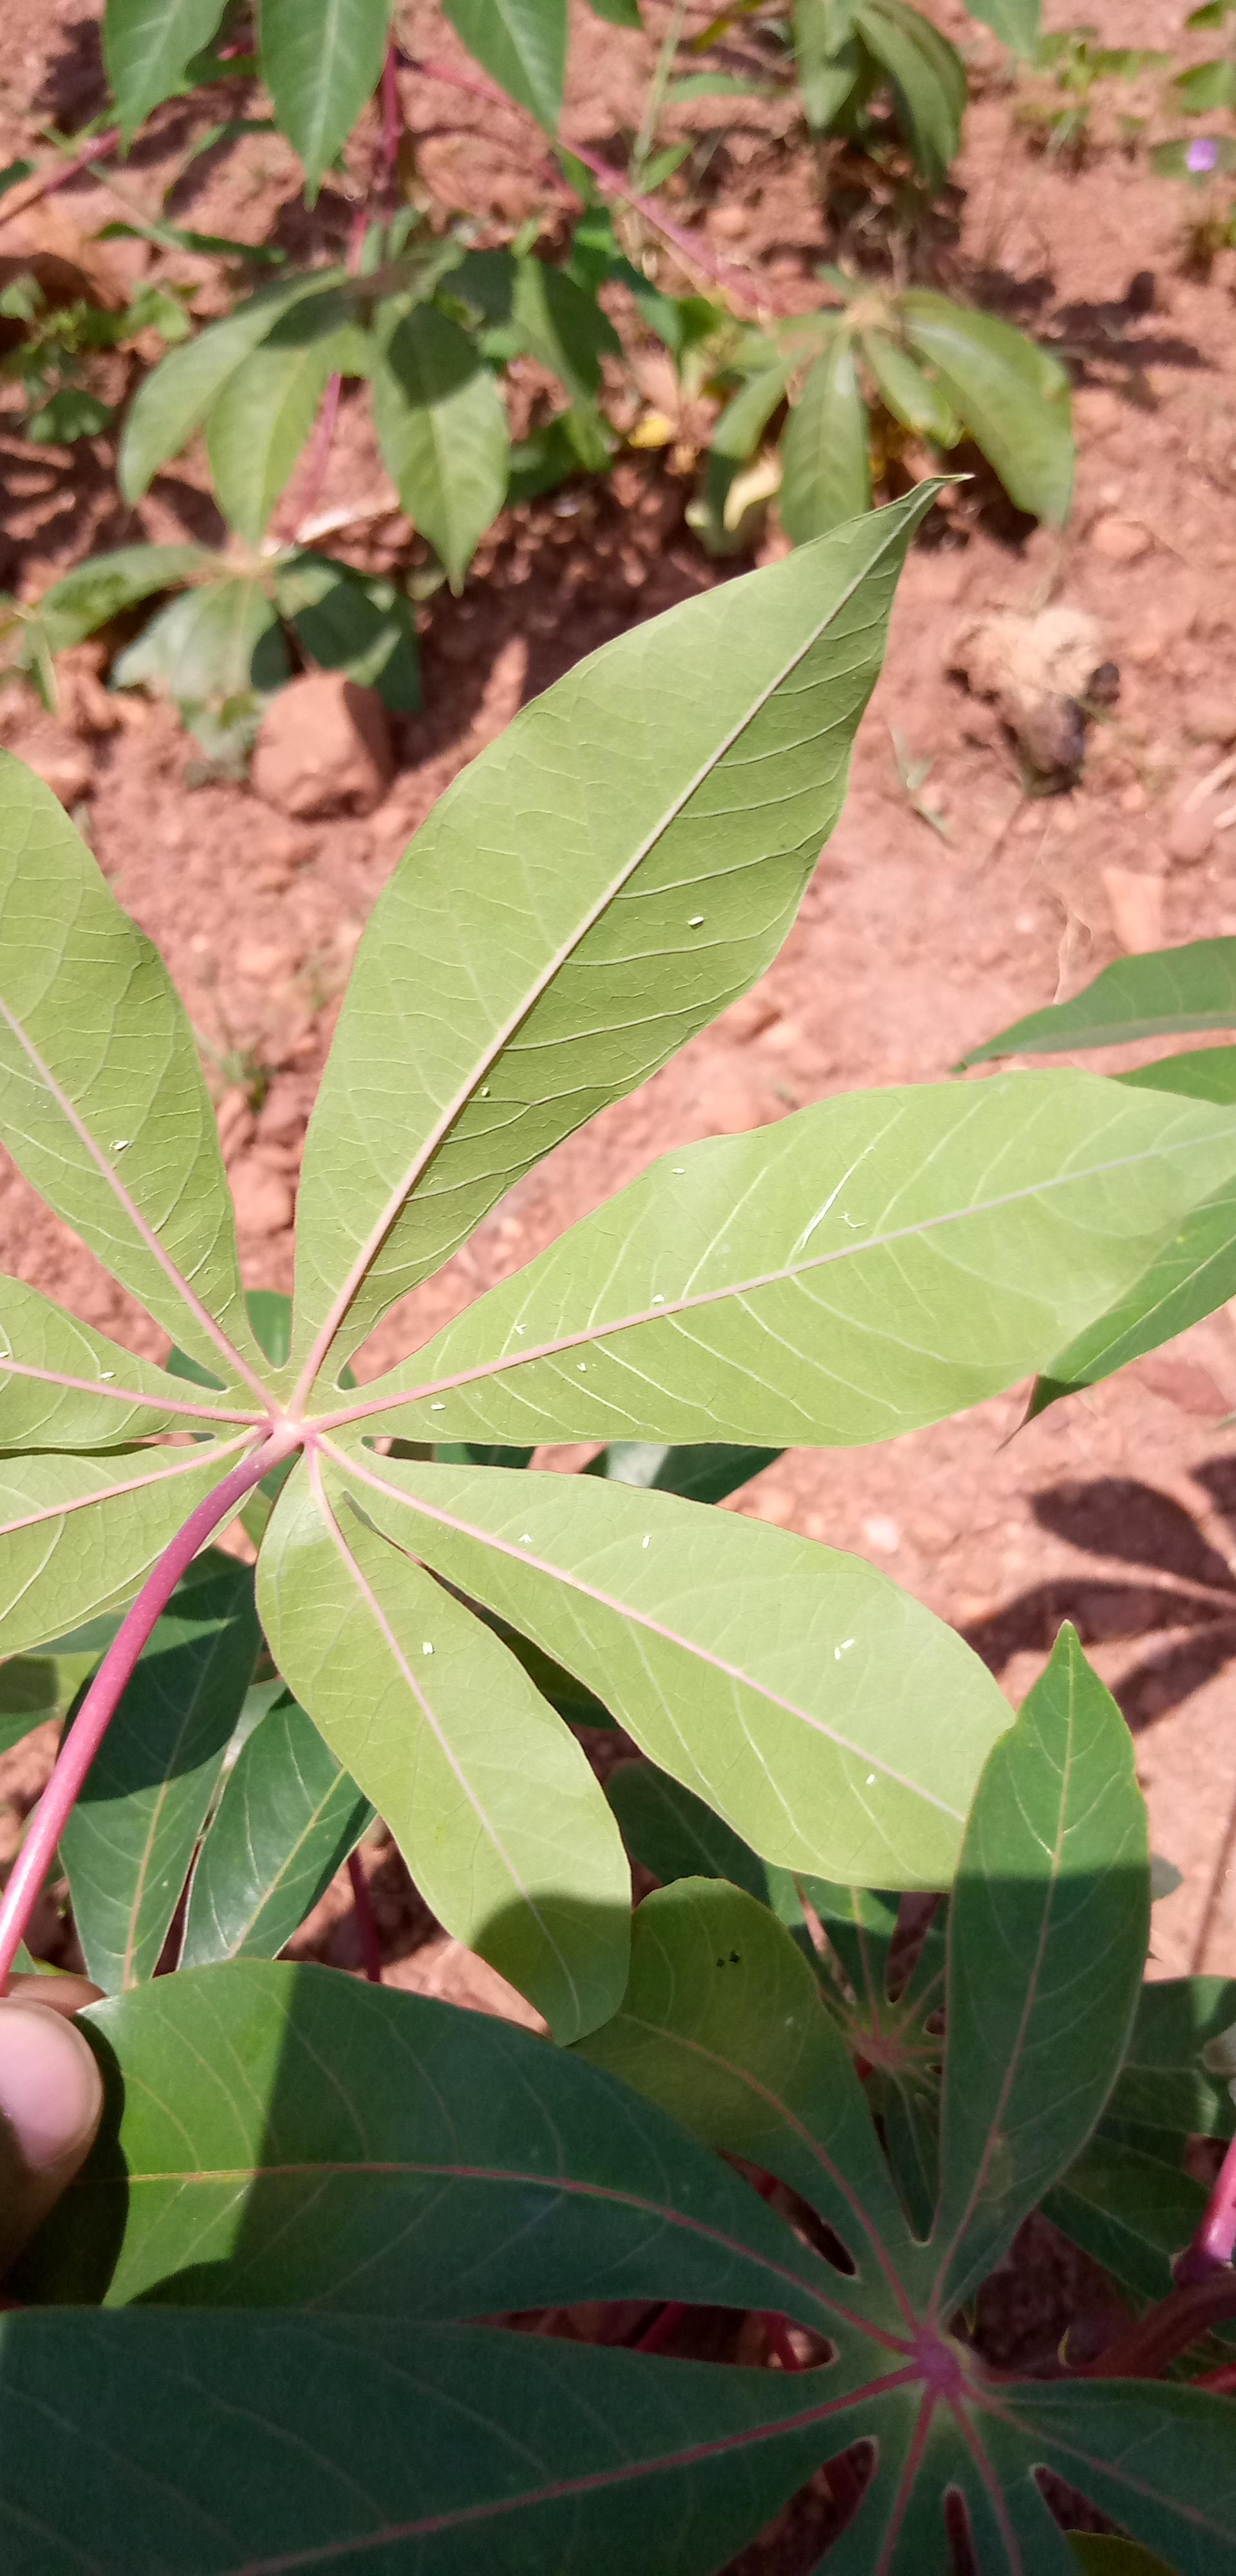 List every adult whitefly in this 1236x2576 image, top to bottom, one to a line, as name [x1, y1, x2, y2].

whitefly [676, 909, 709, 934]
whitefly [467, 1084, 509, 1114]
whitefly [111, 1133, 131, 1156]
whitefly [669, 1161, 693, 1189]
whitefly [639, 1286, 667, 1314]
whitefly [498, 1316, 532, 1345]
whitefly [565, 1354, 599, 1389]
whitefly [91, 1361, 124, 1394]
whitefly [422, 1394, 448, 1424]
whitefly [514, 1525, 538, 1555]
whitefly [632, 1528, 666, 1563]
whitefly [825, 1619, 862, 1659]
whitefly [408, 1629, 448, 1664]
whitefly [820, 1642, 850, 1672]
whitefly [857, 1761, 885, 1798]